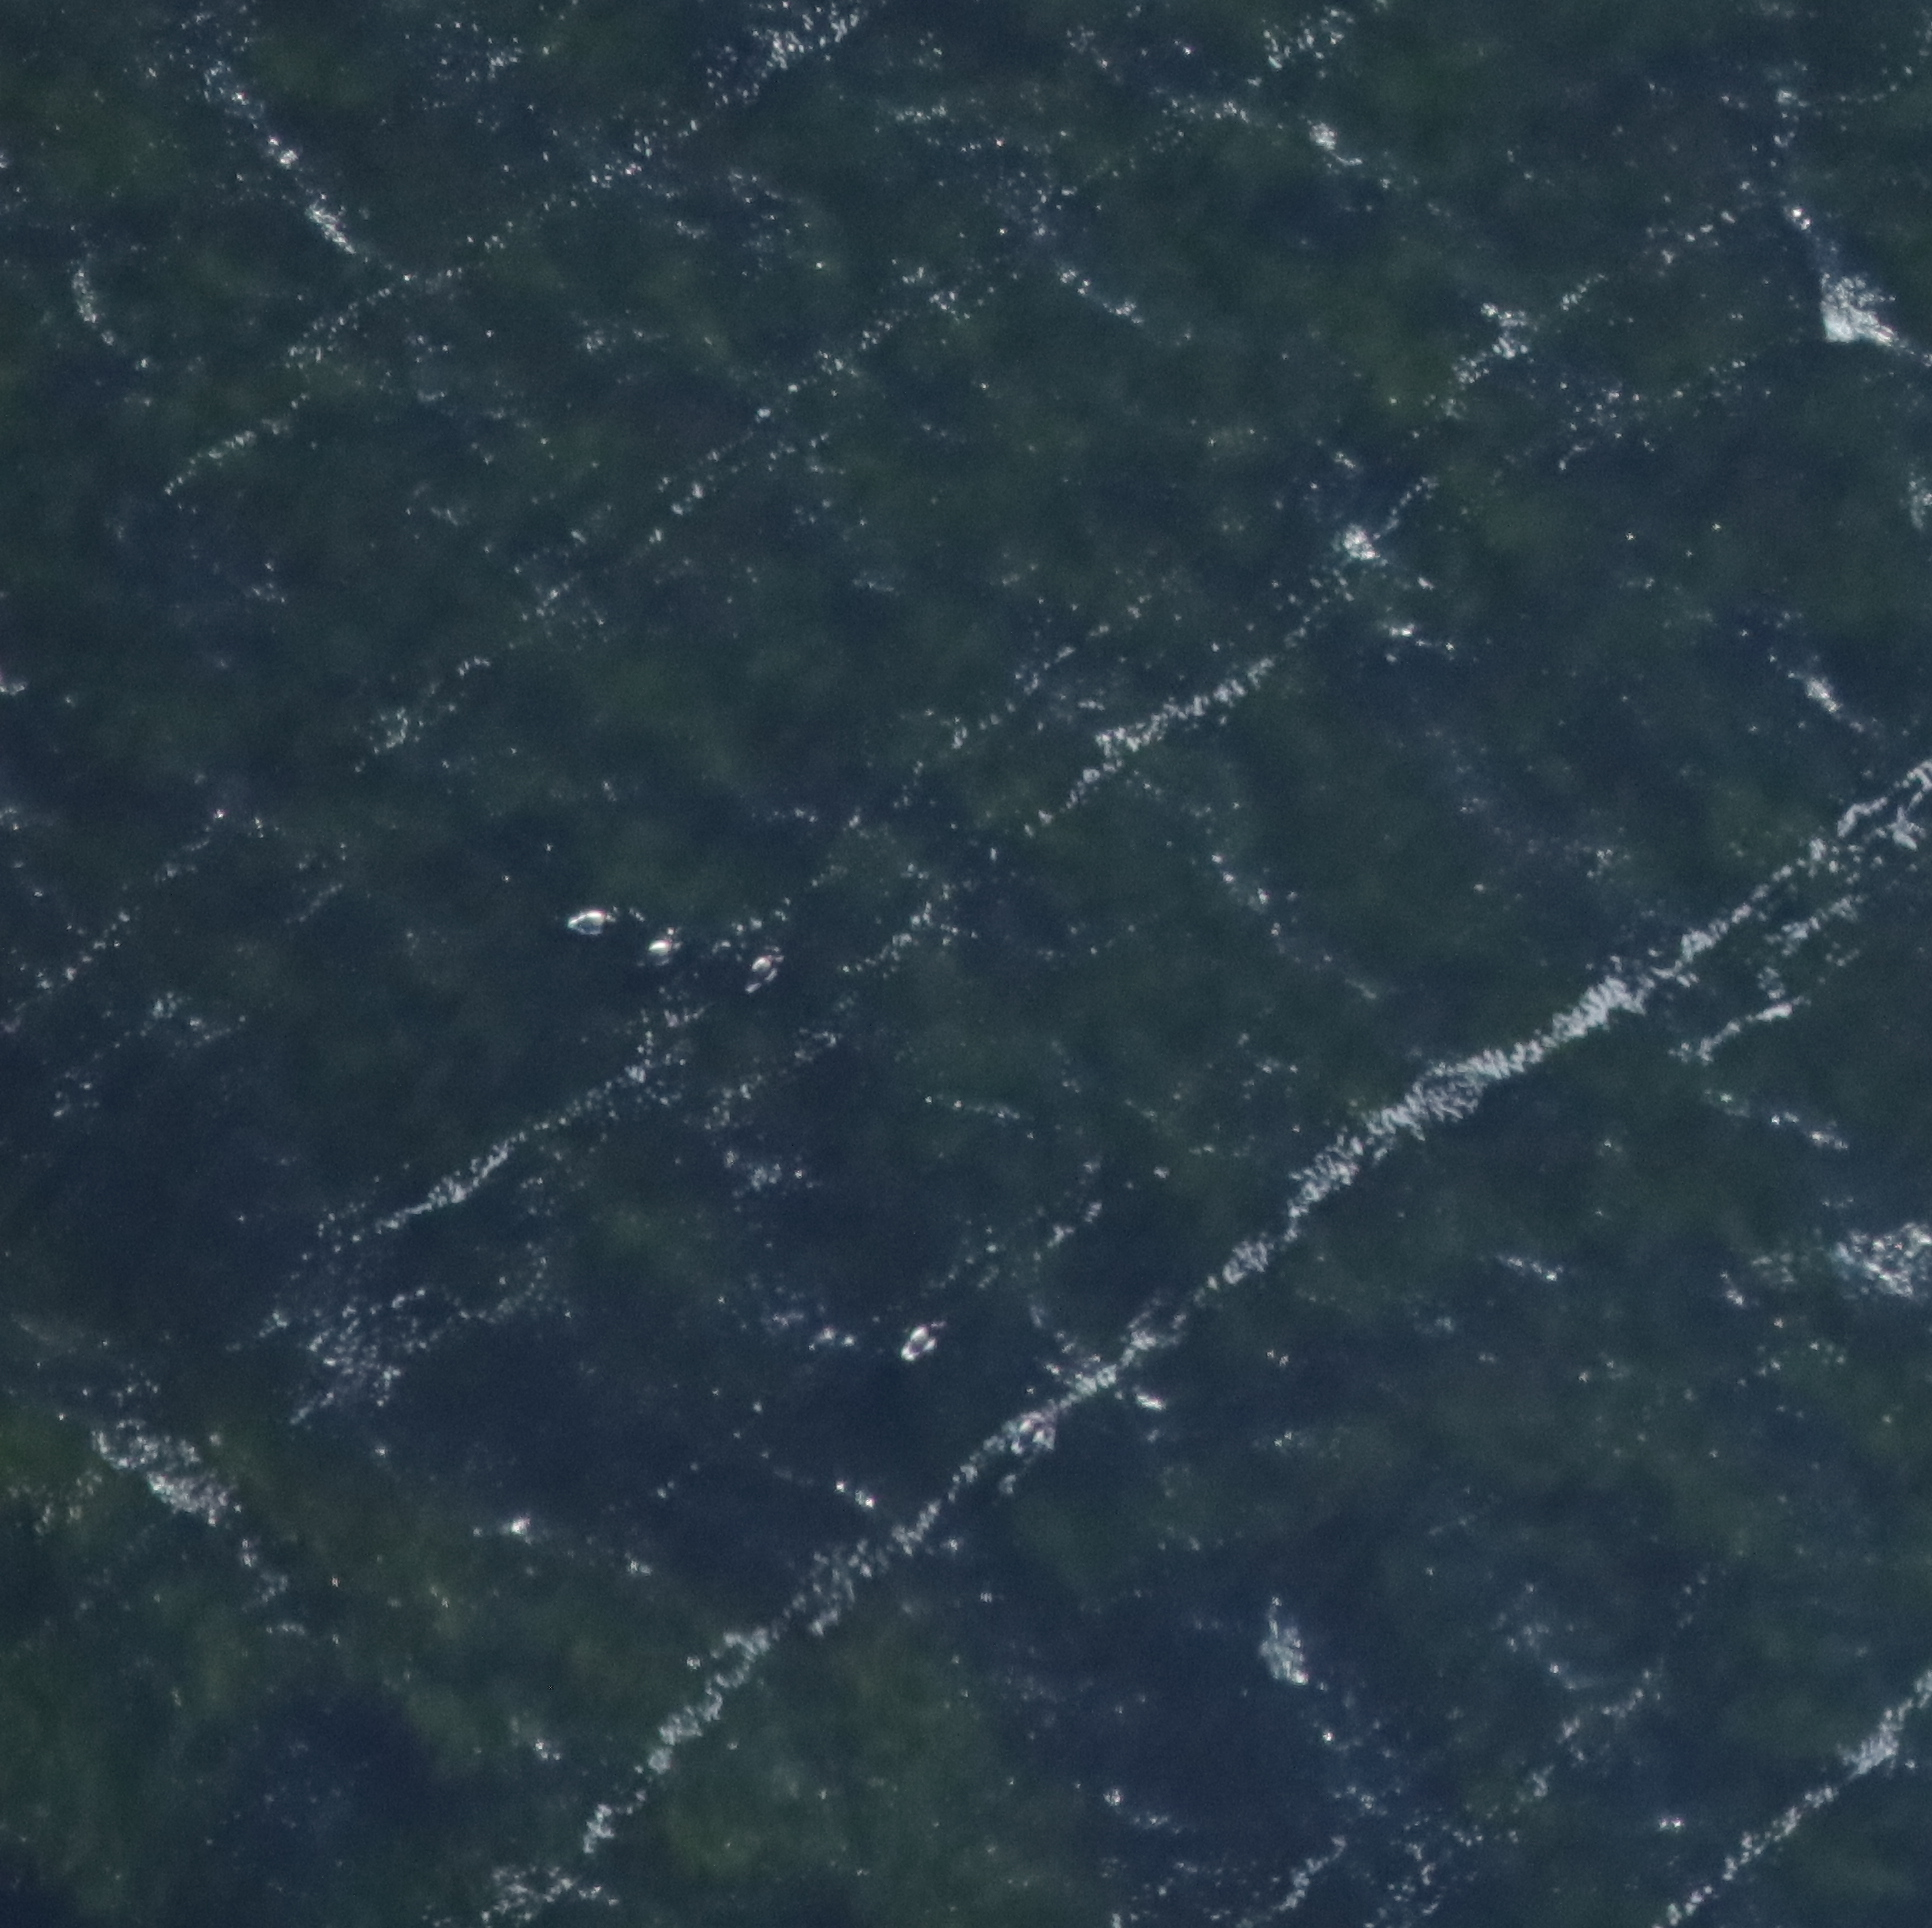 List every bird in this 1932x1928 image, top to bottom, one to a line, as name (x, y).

brant (593, 923)
brant (657, 955)
brant (764, 968)
brant (918, 1340)